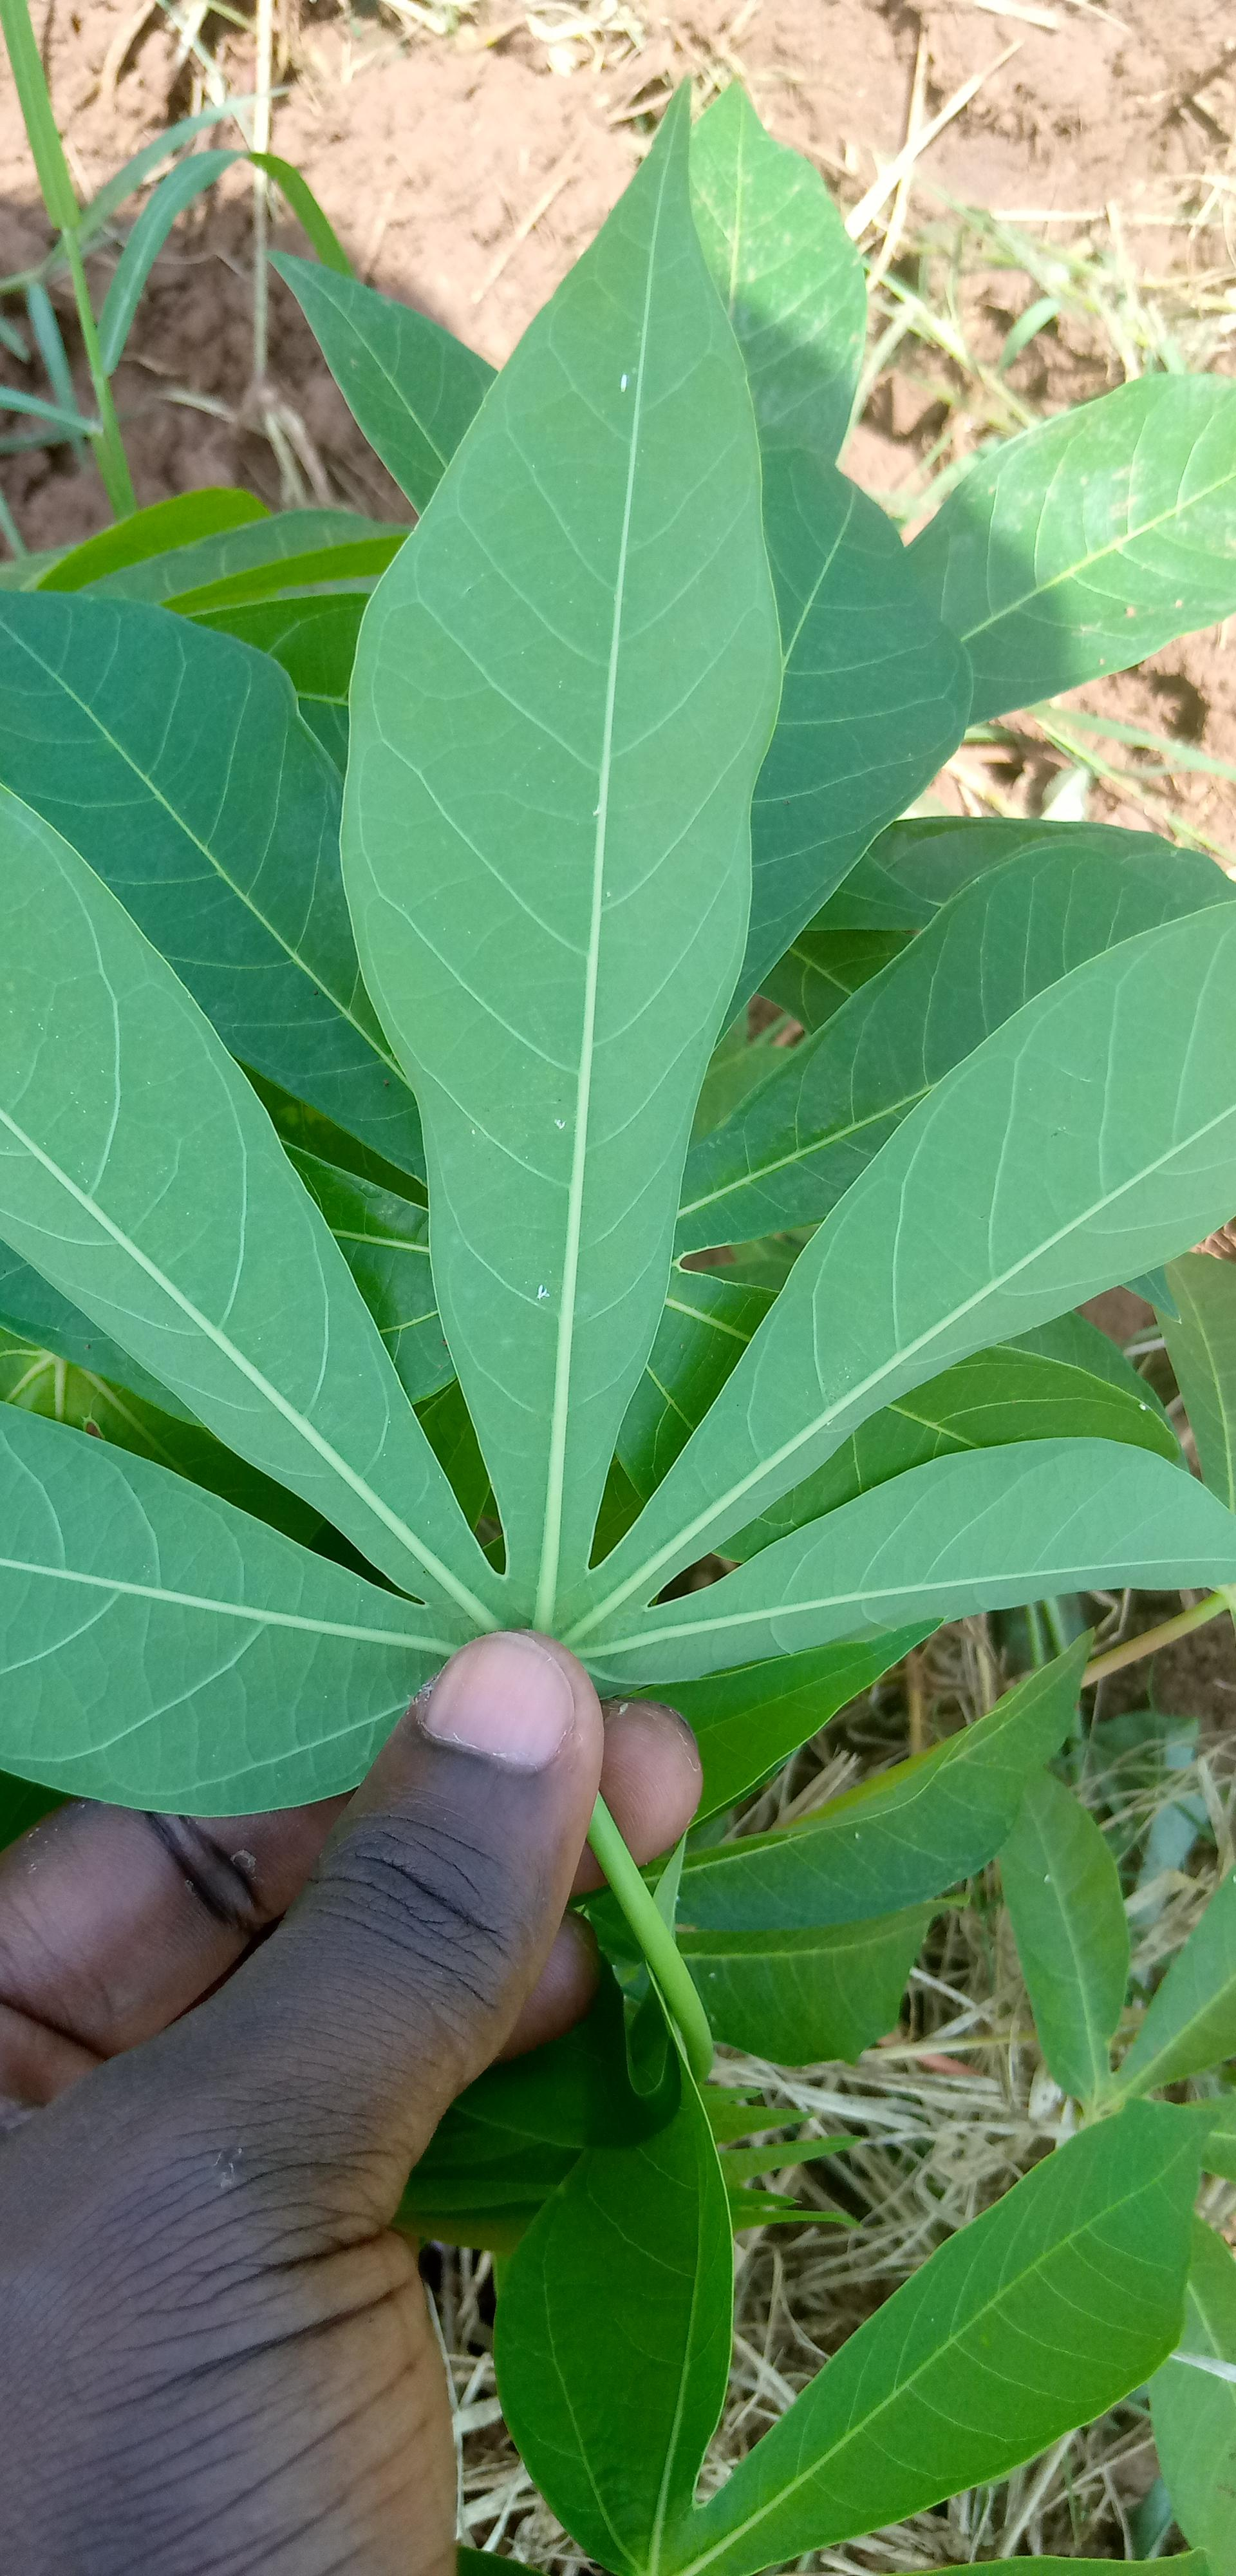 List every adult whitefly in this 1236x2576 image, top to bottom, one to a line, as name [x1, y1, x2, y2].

whitefly [618, 371, 629, 395]
whitefly [552, 1116, 567, 1132]
whitefly [534, 1281, 554, 1302]
whitefly [1136, 1401, 1148, 1414]
whitefly [852, 1830, 861, 1841]
whitefly [1042, 1871, 1049, 1883]